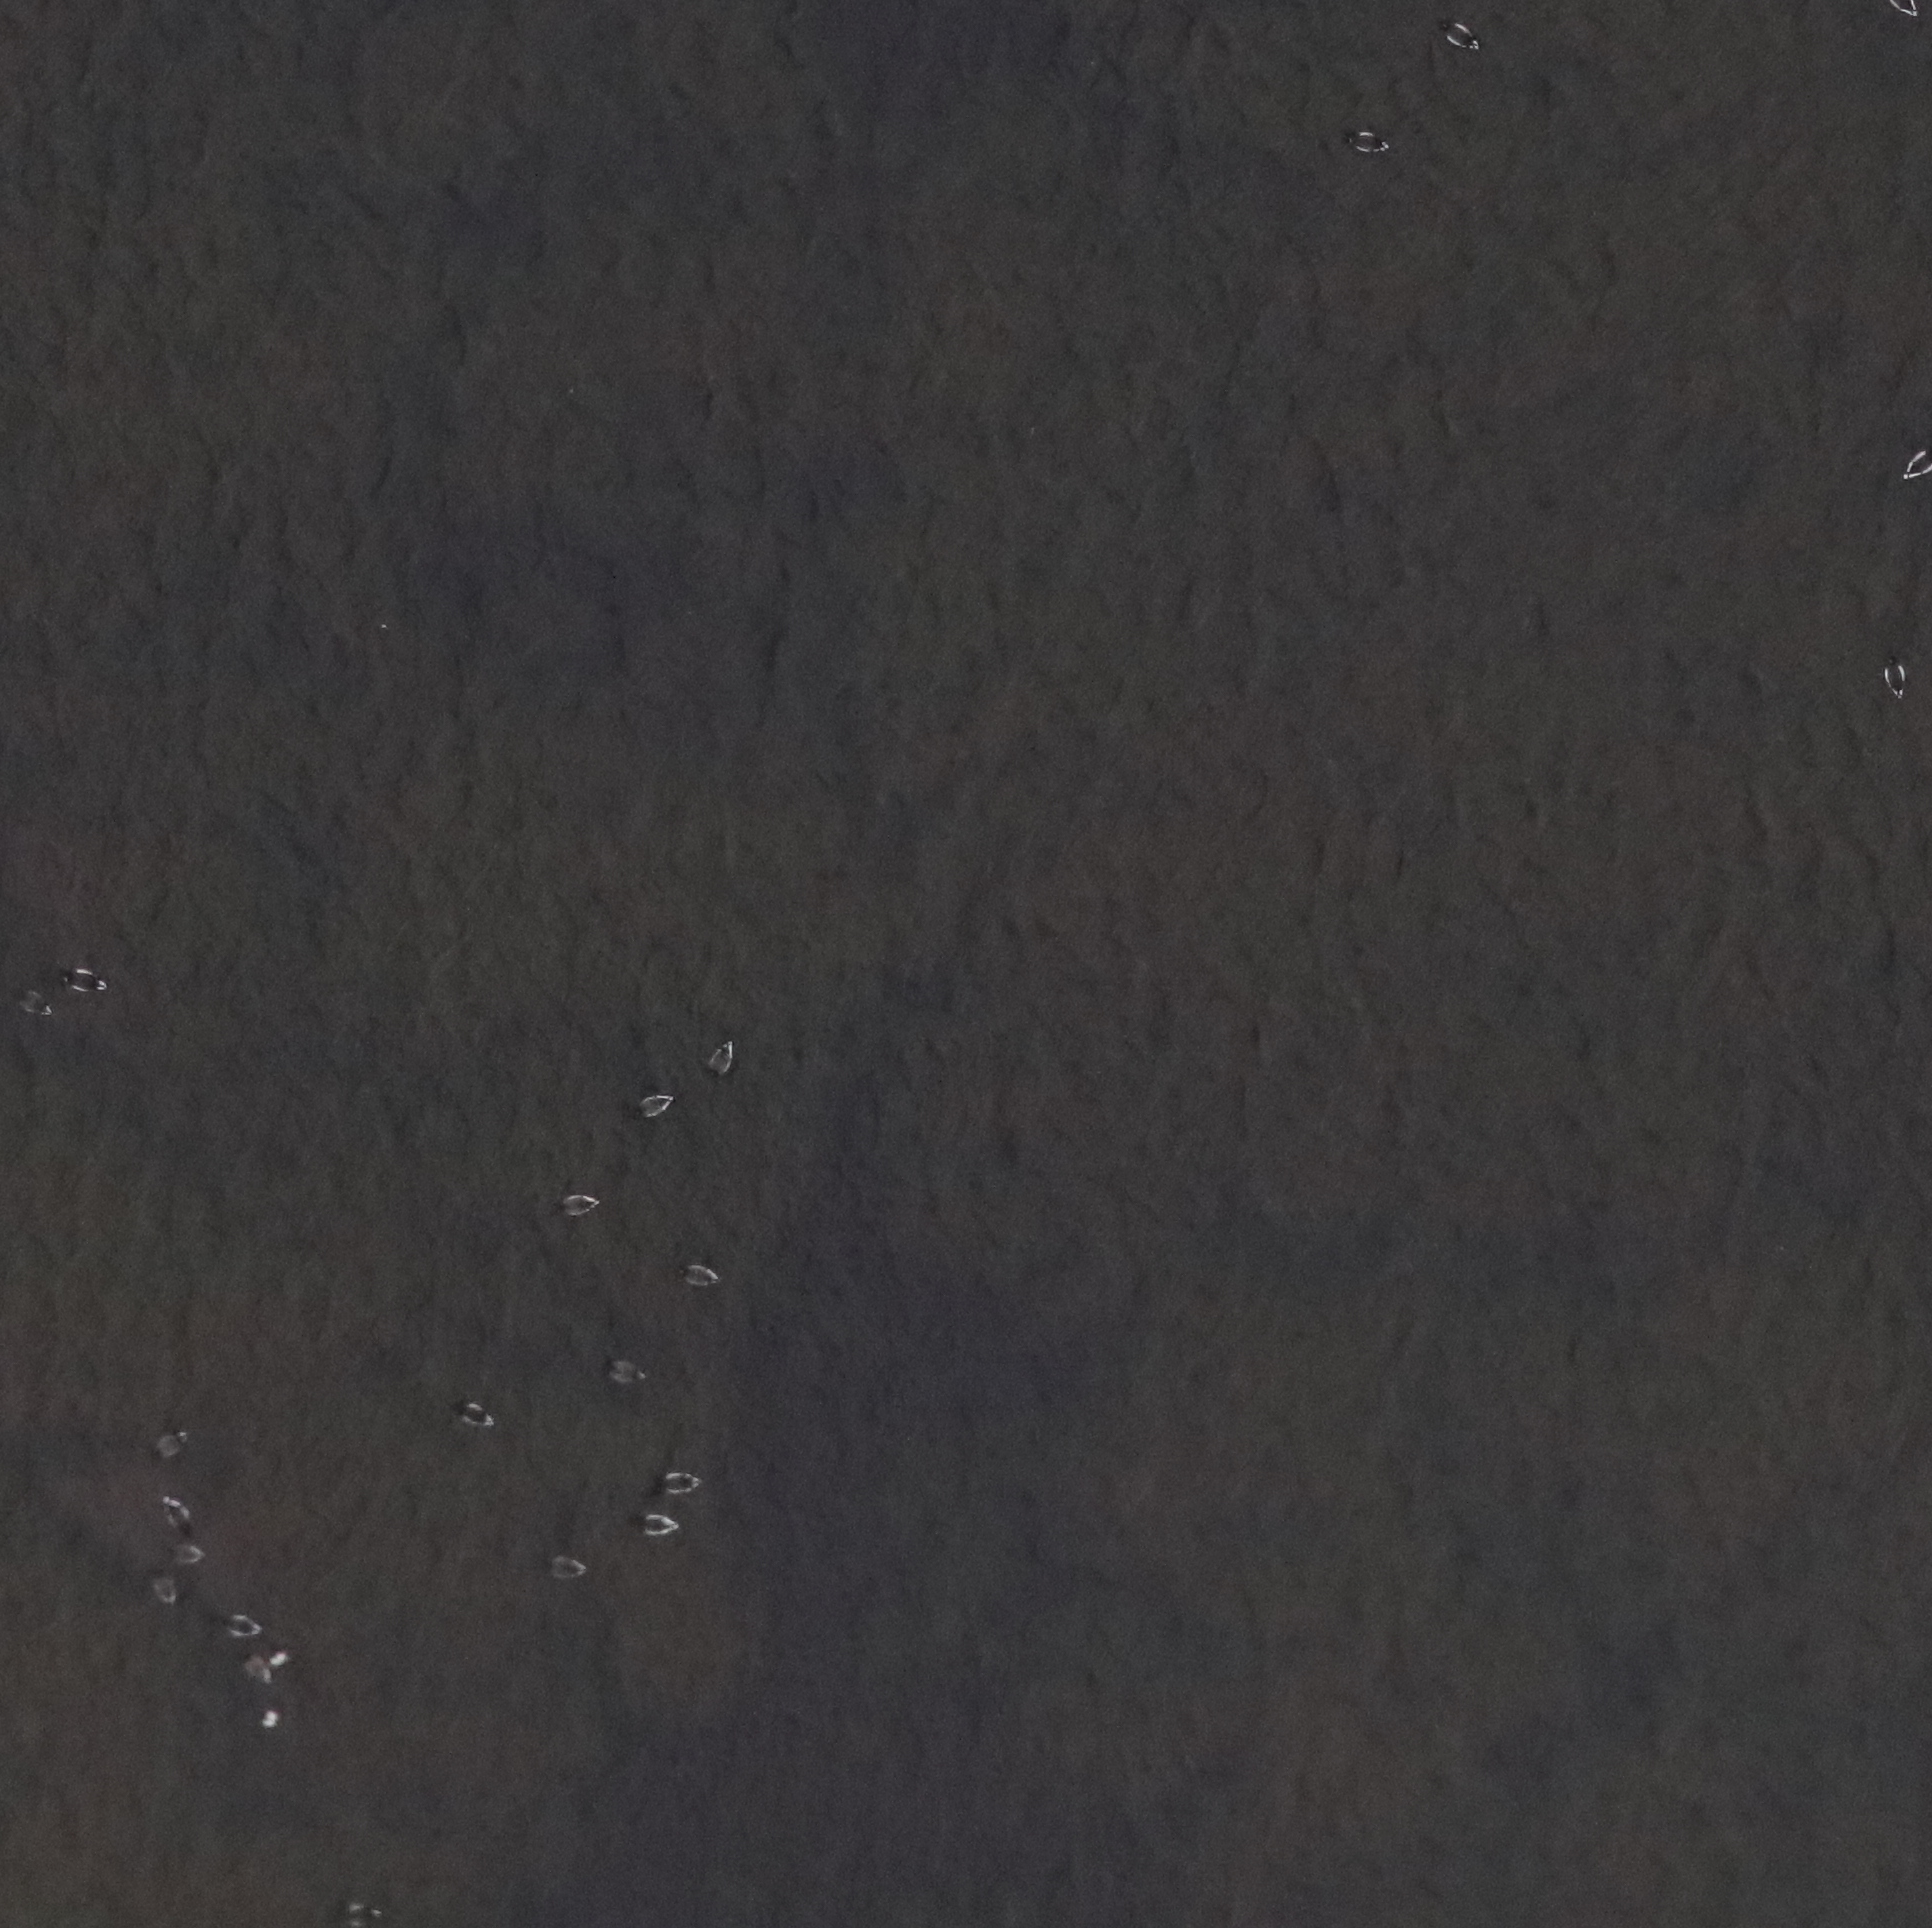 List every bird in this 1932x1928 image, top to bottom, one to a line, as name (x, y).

brant (1459, 35)
brant (1368, 142)
brant (1921, 463)
brant (1894, 676)
brant (83, 980)
brant (34, 1002)
brant (720, 1060)
brant (653, 1105)
brant (577, 1204)
brant (699, 1274)
brant (625, 1370)
brant (474, 1415)
brant (170, 1444)
brant (678, 1482)
brant (176, 1513)
brant (655, 1525)
brant (189, 1549)
brant (564, 1566)
brant (168, 1583)
brant (245, 1621)
brant (277, 1653)
brant (253, 1663)
brant (267, 1712)
brant (358, 1912)